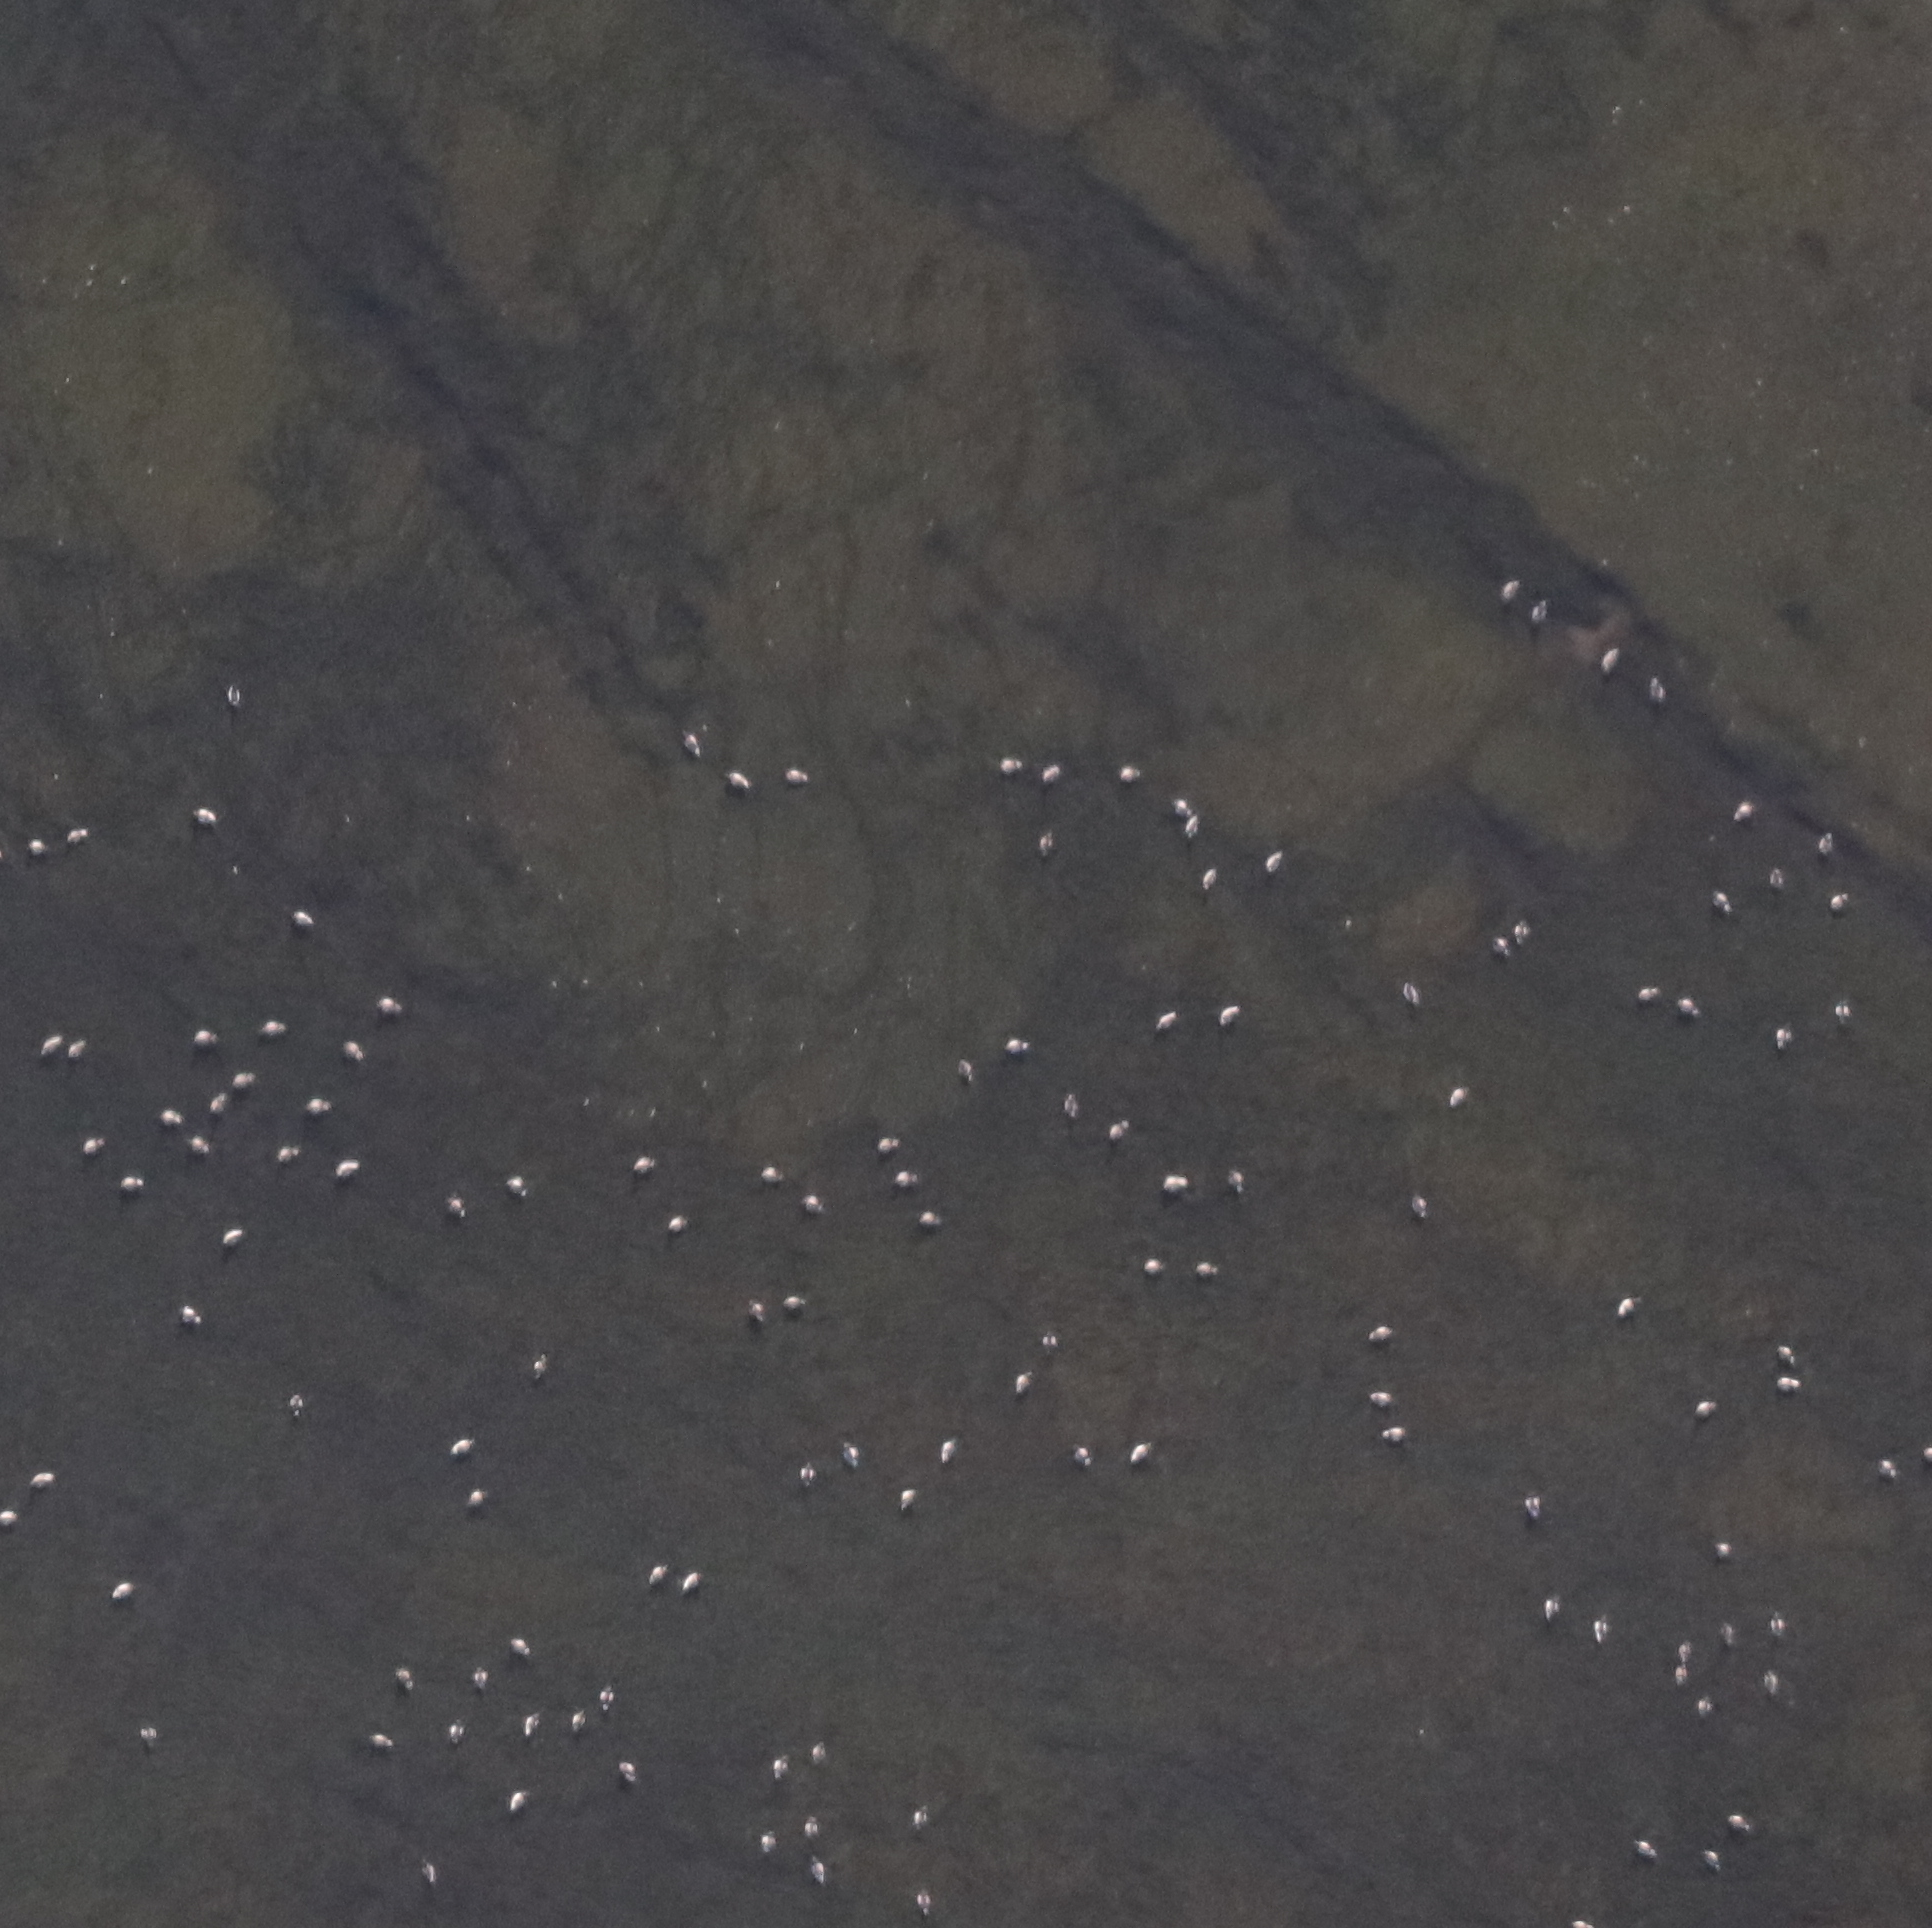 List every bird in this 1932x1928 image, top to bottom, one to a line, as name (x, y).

brant (1514, 585)
brant (1545, 613)
brant (1613, 649)
brant (1659, 690)
brant (233, 706)
brant (684, 736)
brant (1014, 764)
brant (799, 770)
brant (1051, 772)
brant (1130, 775)
brant (744, 777)
brant (1185, 796)
brant (207, 804)
brant (1743, 805)
brant (1200, 827)
brant (77, 830)
brant (1053, 835)
brant (1830, 837)
brant (36, 851)
brant (1281, 860)
brant (1784, 866)
brant (1214, 888)
brant (1841, 893)
brant (1728, 896)
brant (300, 921)
brant (1532, 929)
brant (1504, 946)
brant (1406, 992)
brant (1658, 992)
brant (387, 1009)
brant (1235, 1013)
brant (1697, 1013)
brant (1846, 1013)
brant (1168, 1016)
brant (283, 1029)
brant (1019, 1035)
brant (1790, 1038)
brant (364, 1039)
brant (59, 1041)
brant (213, 1046)
brant (87, 1059)
brant (960, 1065)
brant (251, 1074)
brant (1439, 1097)
brant (321, 1099)
brant (218, 1104)
brant (1077, 1110)
brant (180, 1120)
brant (1107, 1128)
brant (94, 1135)
brant (299, 1149)
brant (889, 1149)
brant (203, 1156)
brant (353, 1164)
brant (637, 1167)
brant (760, 1177)
brant (906, 1185)
brant (521, 1186)
brant (1232, 1186)
brant (133, 1187)
brant (1176, 1187)
brant (822, 1198)
brant (461, 1199)
brant (1429, 1209)
brant (672, 1220)
brant (933, 1221)
brant (241, 1232)
brant (1158, 1263)
brant (1208, 1267)
brant (1634, 1295)
brant (804, 1301)
brant (194, 1308)
brant (762, 1313)
brant (1365, 1338)
brant (1053, 1345)
brant (1793, 1351)
brant (540, 1373)
brant (1029, 1383)
brant (1785, 1383)
brant (1378, 1398)
brant (1697, 1409)
brant (287, 1411)
brant (1402, 1437)
brant (461, 1443)
brant (1141, 1456)
brant (863, 1457)
brant (950, 1460)
brant (1089, 1466)
brant (1894, 1468)
brant (811, 1472)
brant (42, 1474)
brant (477, 1498)
brant (1535, 1500)
brant (906, 1504)
brant (12, 1516)
brant (1723, 1539)
brant (664, 1575)
brant (709, 1583)
brant (134, 1586)
brant (1552, 1607)
brant (1782, 1620)
brant (1606, 1621)
brant (1736, 1637)
brant (533, 1648)
brant (1688, 1653)
brant (406, 1679)
brant (1688, 1683)
brant (1784, 1684)
brant (481, 1694)
brant (614, 1696)
brant (1703, 1709)
brant (585, 1727)
brant (535, 1738)
brant (381, 1739)
brant (817, 1742)
brant (159, 1746)
brant (449, 1753)
brant (778, 1771)
brant (631, 1773)
brant (532, 1802)
brant (925, 1821)
brant (1736, 1825)
brant (809, 1834)
brant (1644, 1848)
brant (772, 1853)
brant (1714, 1854)
brant (815, 1865)
brant (428, 1875)
brant (925, 1896)